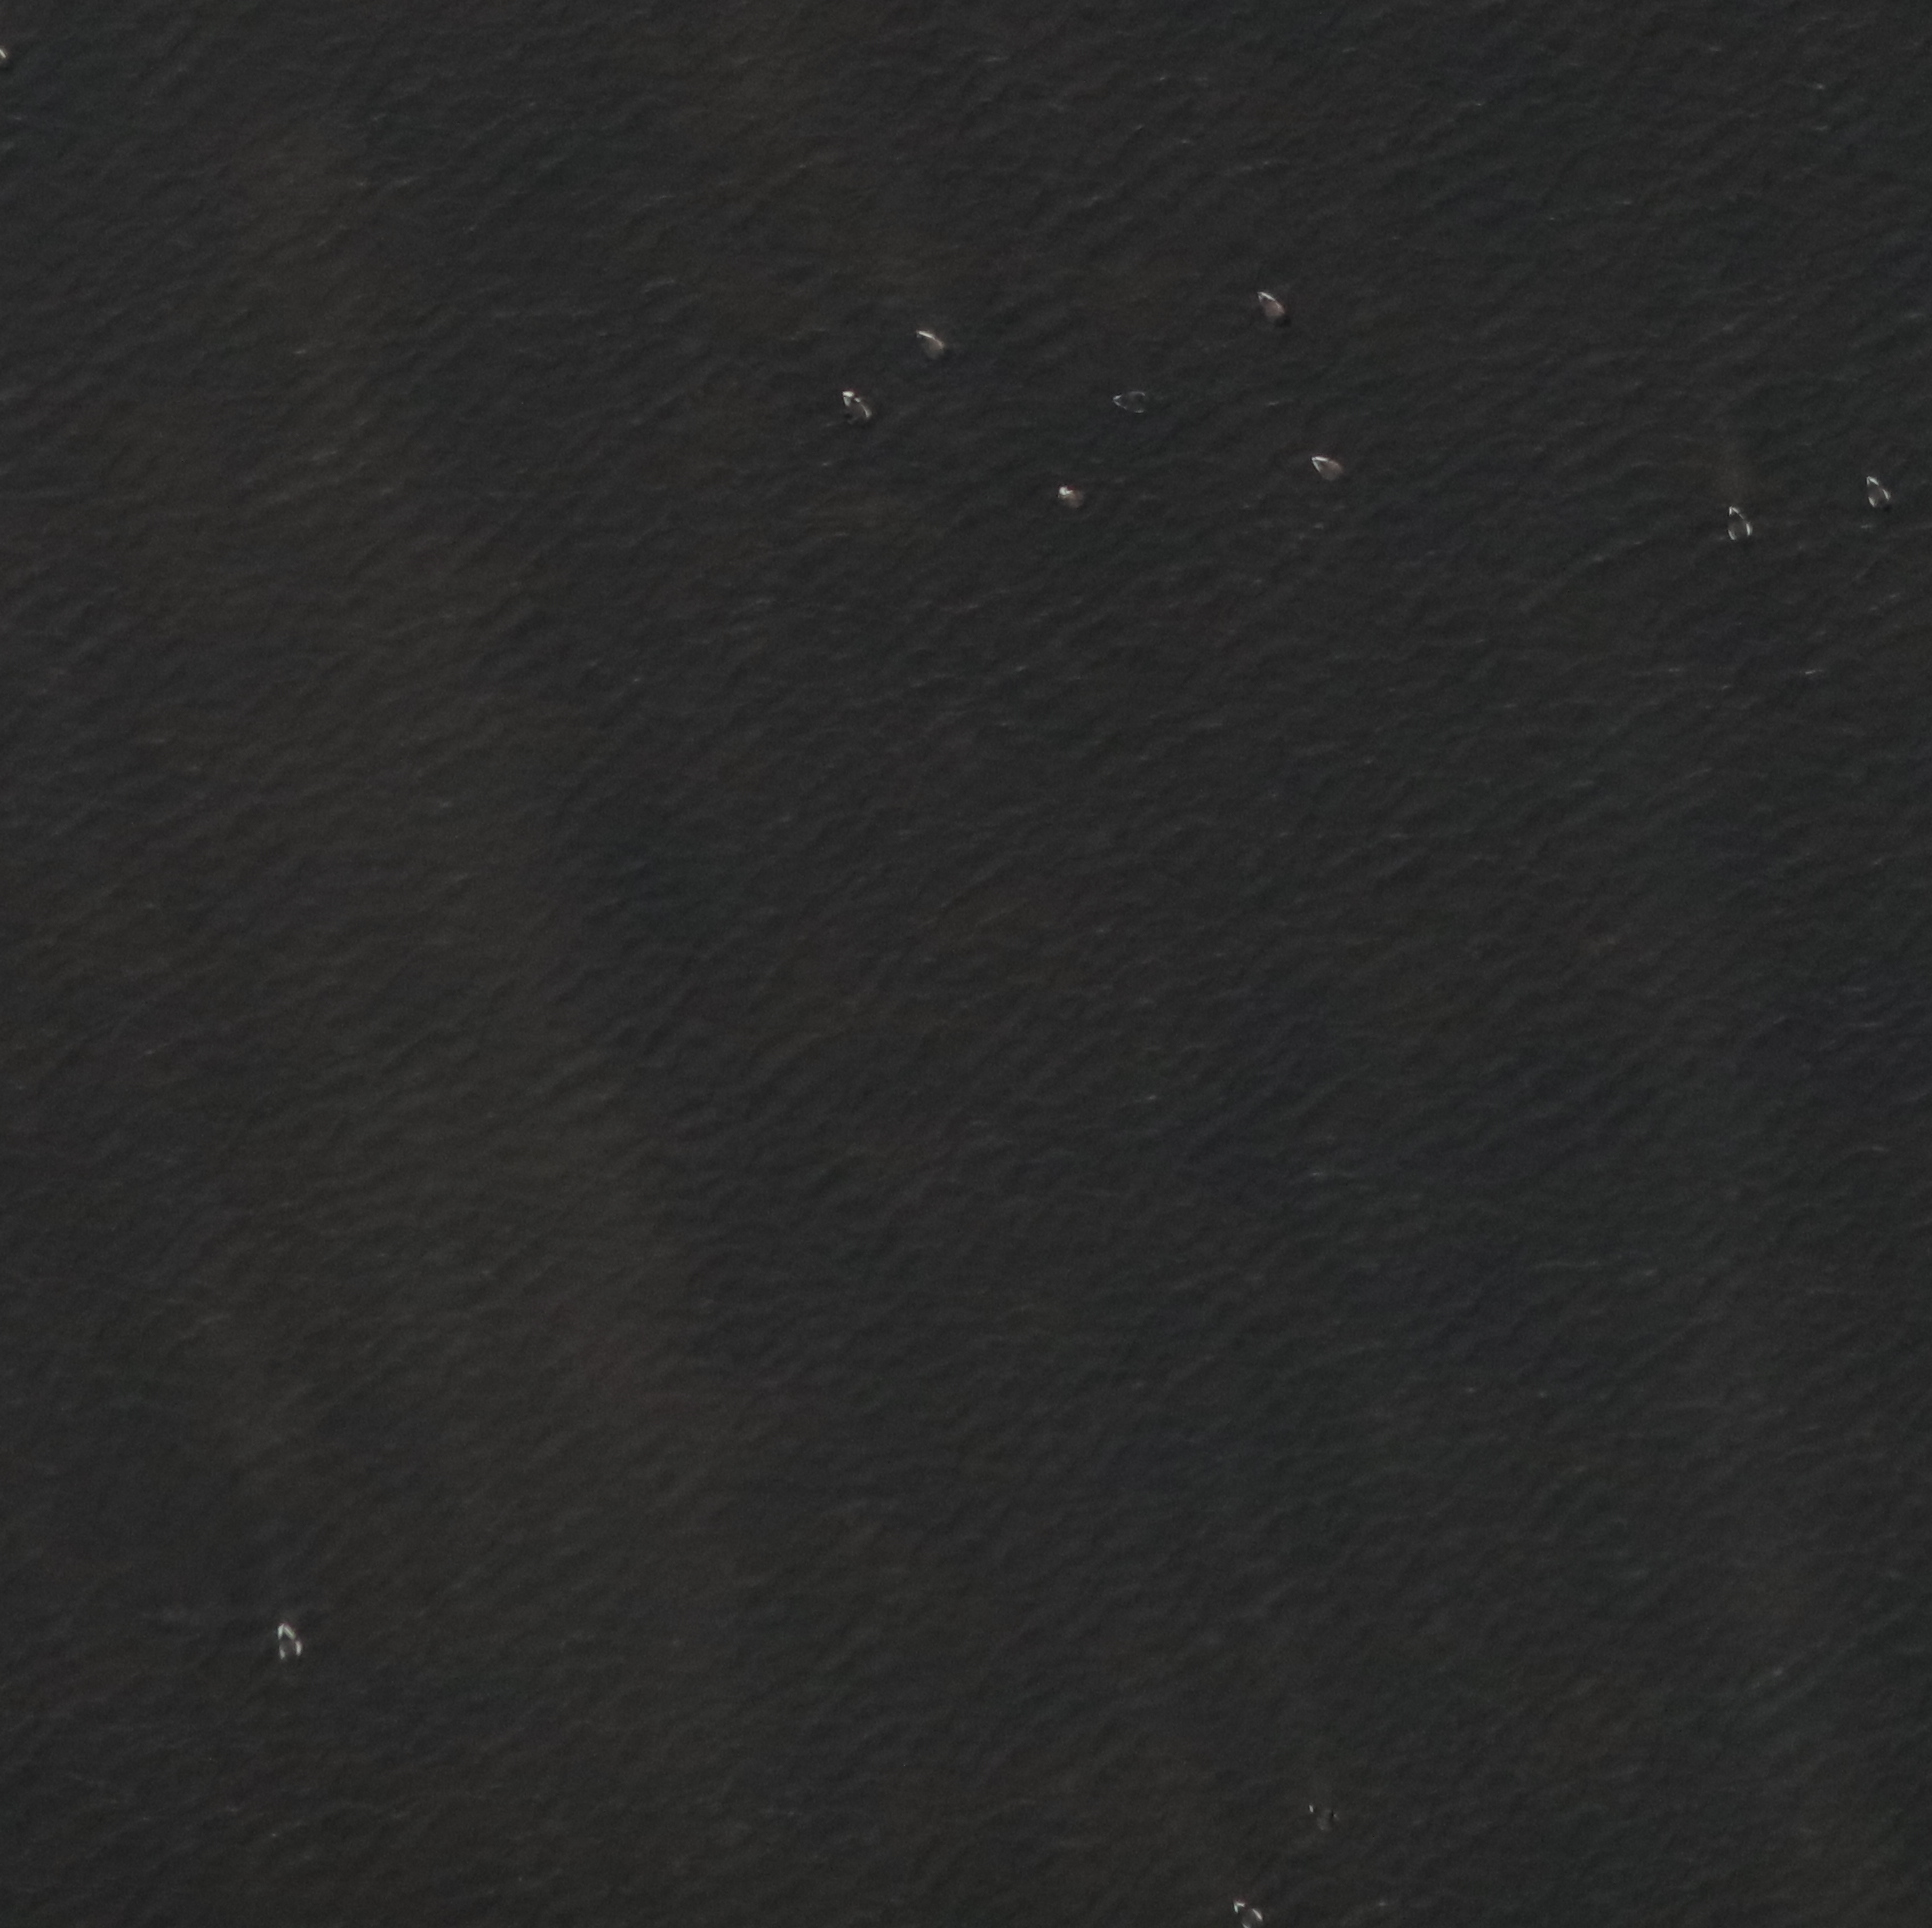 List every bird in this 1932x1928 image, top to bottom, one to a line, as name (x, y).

brant (1270, 310)
brant (933, 346)
brant (1132, 402)
brant (854, 408)
brant (1328, 469)
brant (1876, 496)
brant (1071, 497)
brant (1737, 525)
brant (288, 1645)
brant (1326, 1823)
brant (1247, 1919)